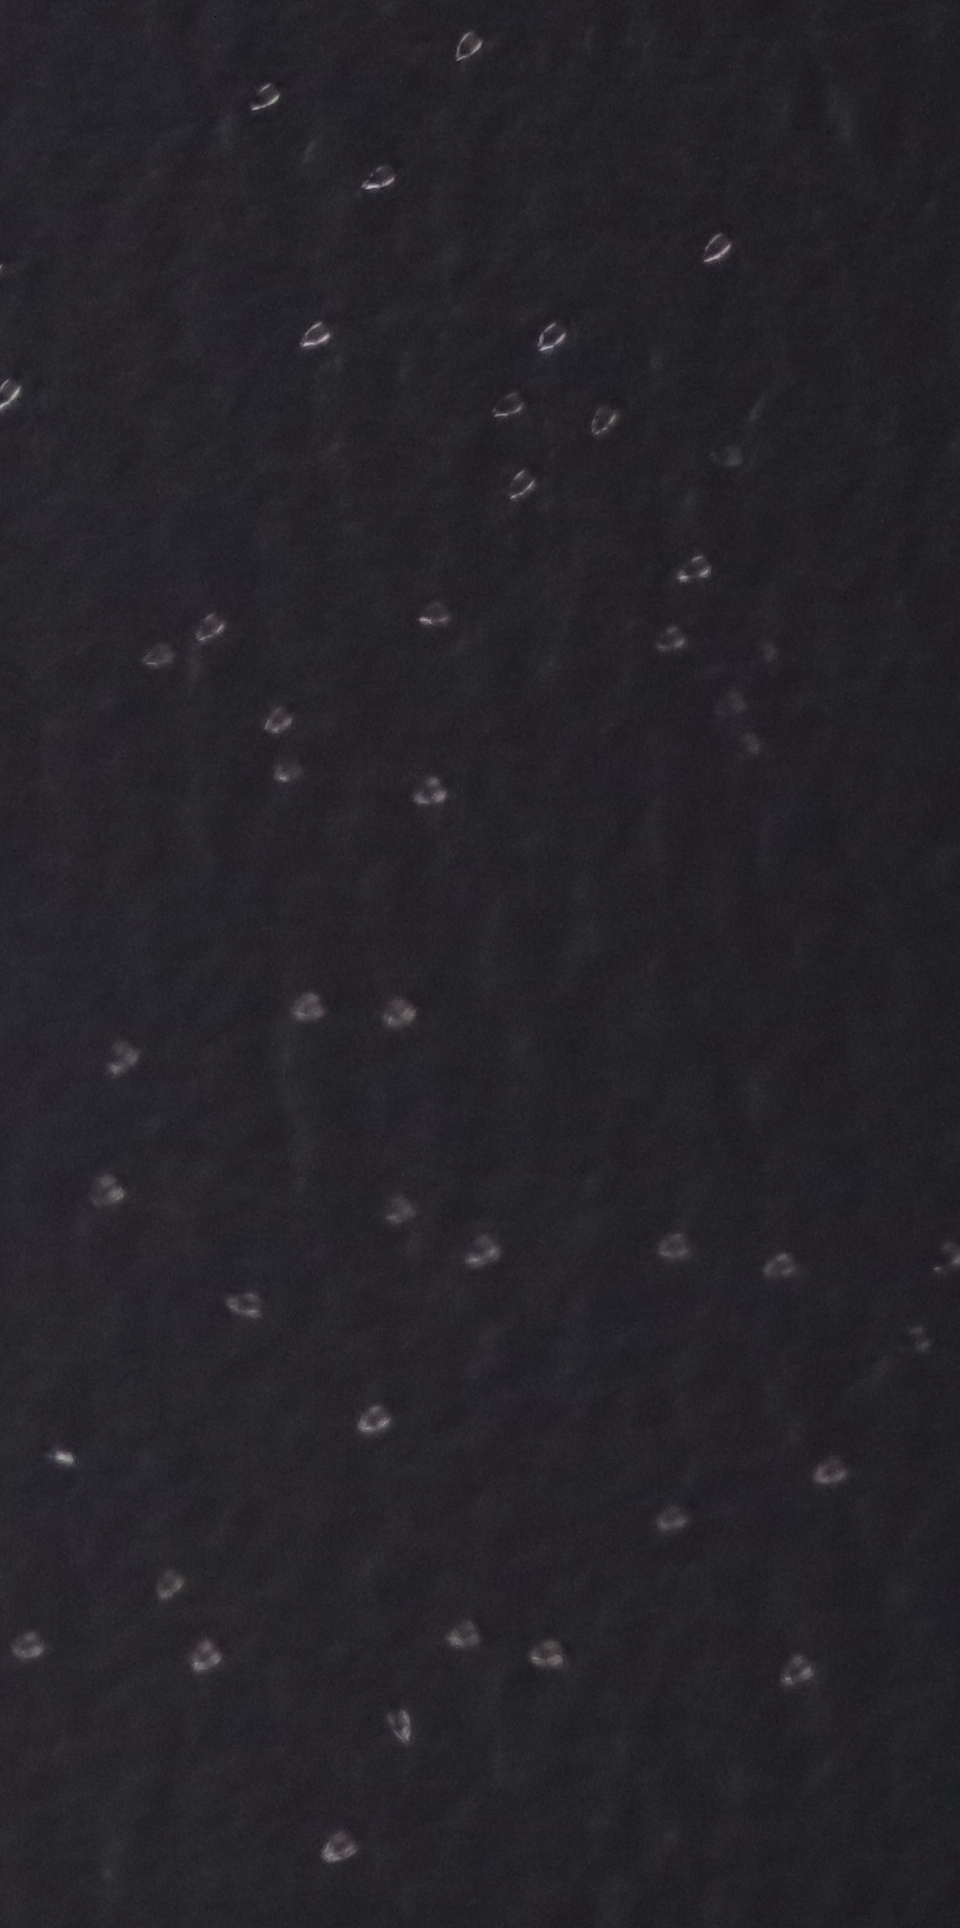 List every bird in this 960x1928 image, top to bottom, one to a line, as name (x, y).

brant (469, 45)
brant (266, 97)
brant (380, 178)
brant (718, 247)
brant (552, 335)
brant (316, 336)
brant (7, 393)
brant (509, 406)
brant (603, 418)
brant (730, 455)
brant (521, 483)
brant (694, 568)
brant (434, 615)
brant (210, 625)
brant (671, 639)
brant (769, 654)
brant (161, 655)
brant (725, 707)
brant (280, 717)
brant (750, 748)
brant (290, 768)
brant (431, 792)
brant (307, 1008)
brant (398, 1008)
brant (121, 1053)
brant (103, 1193)
brant (401, 1211)
brant (675, 1244)
brant (479, 1249)
brant (947, 1253)
brant (774, 1266)
brant (248, 1304)
brant (911, 1335)
brant (374, 1420)
brant (61, 1455)
brant (828, 1470)
brant (675, 1517)
brant (168, 1584)
brant (465, 1635)
brant (22, 1644)
brant (543, 1652)
brant (206, 1655)
brant (800, 1671)
brant (395, 1724)
brant (343, 1847)